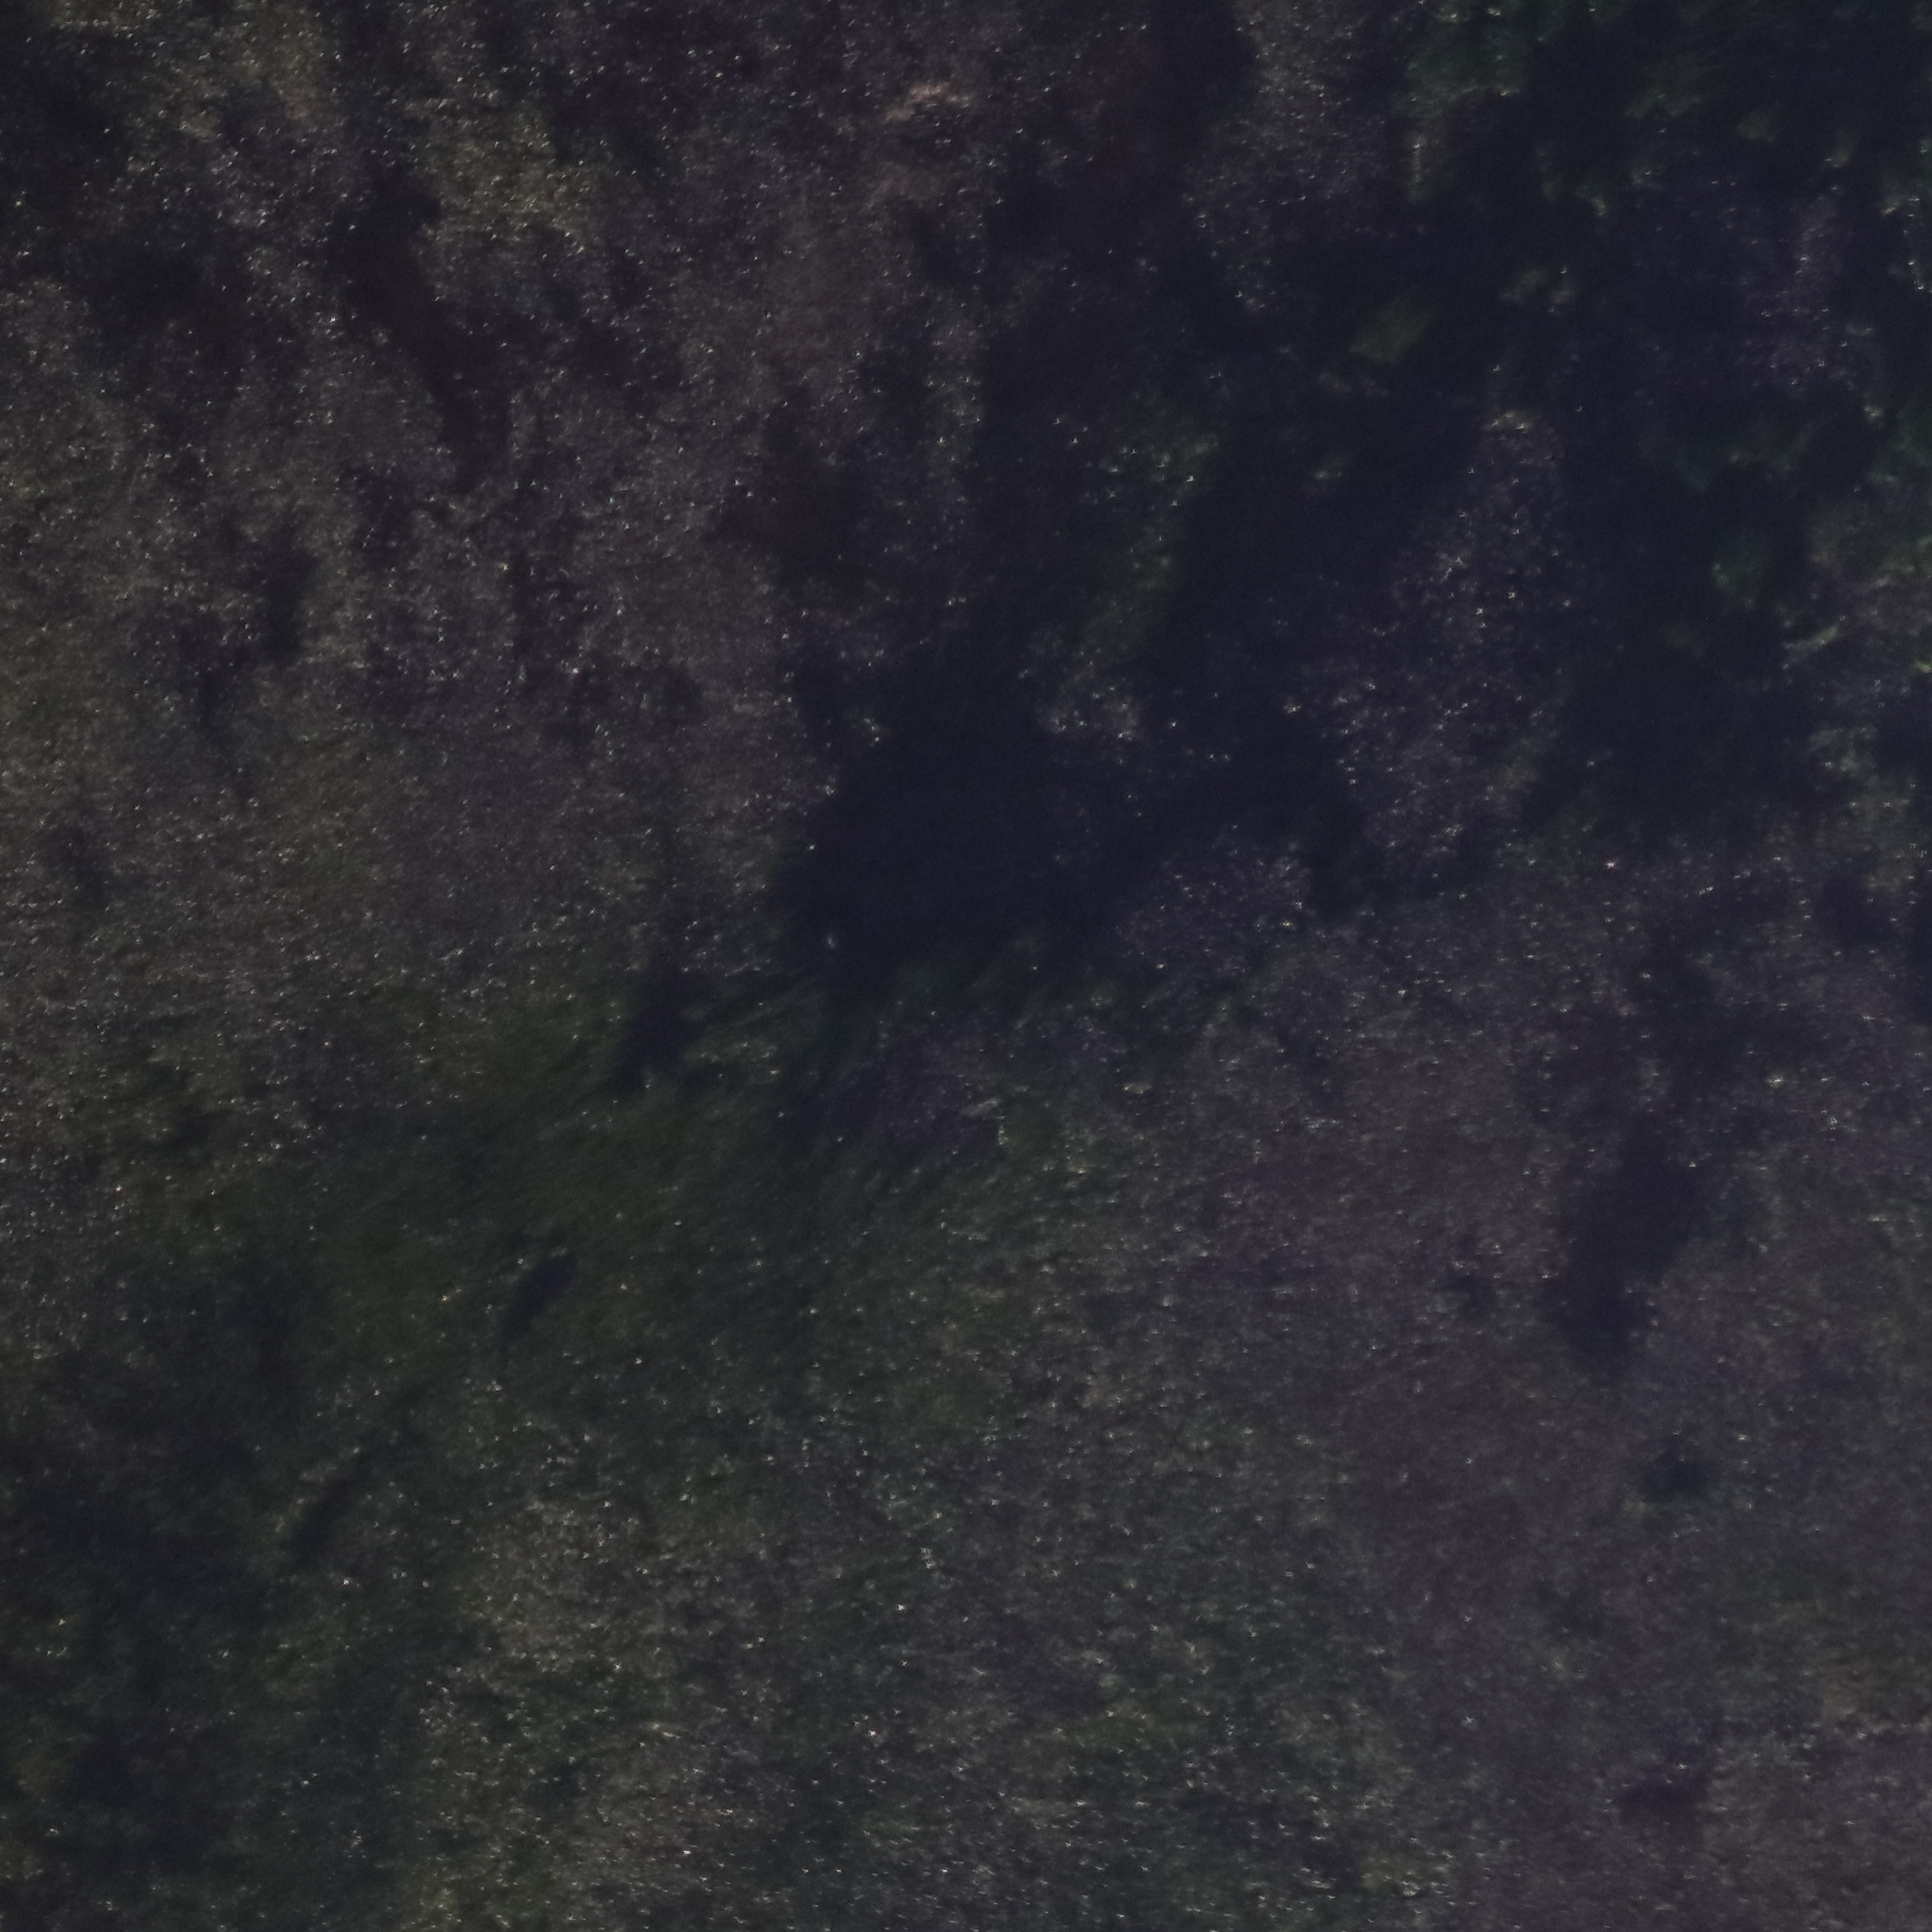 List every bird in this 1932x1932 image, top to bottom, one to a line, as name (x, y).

None